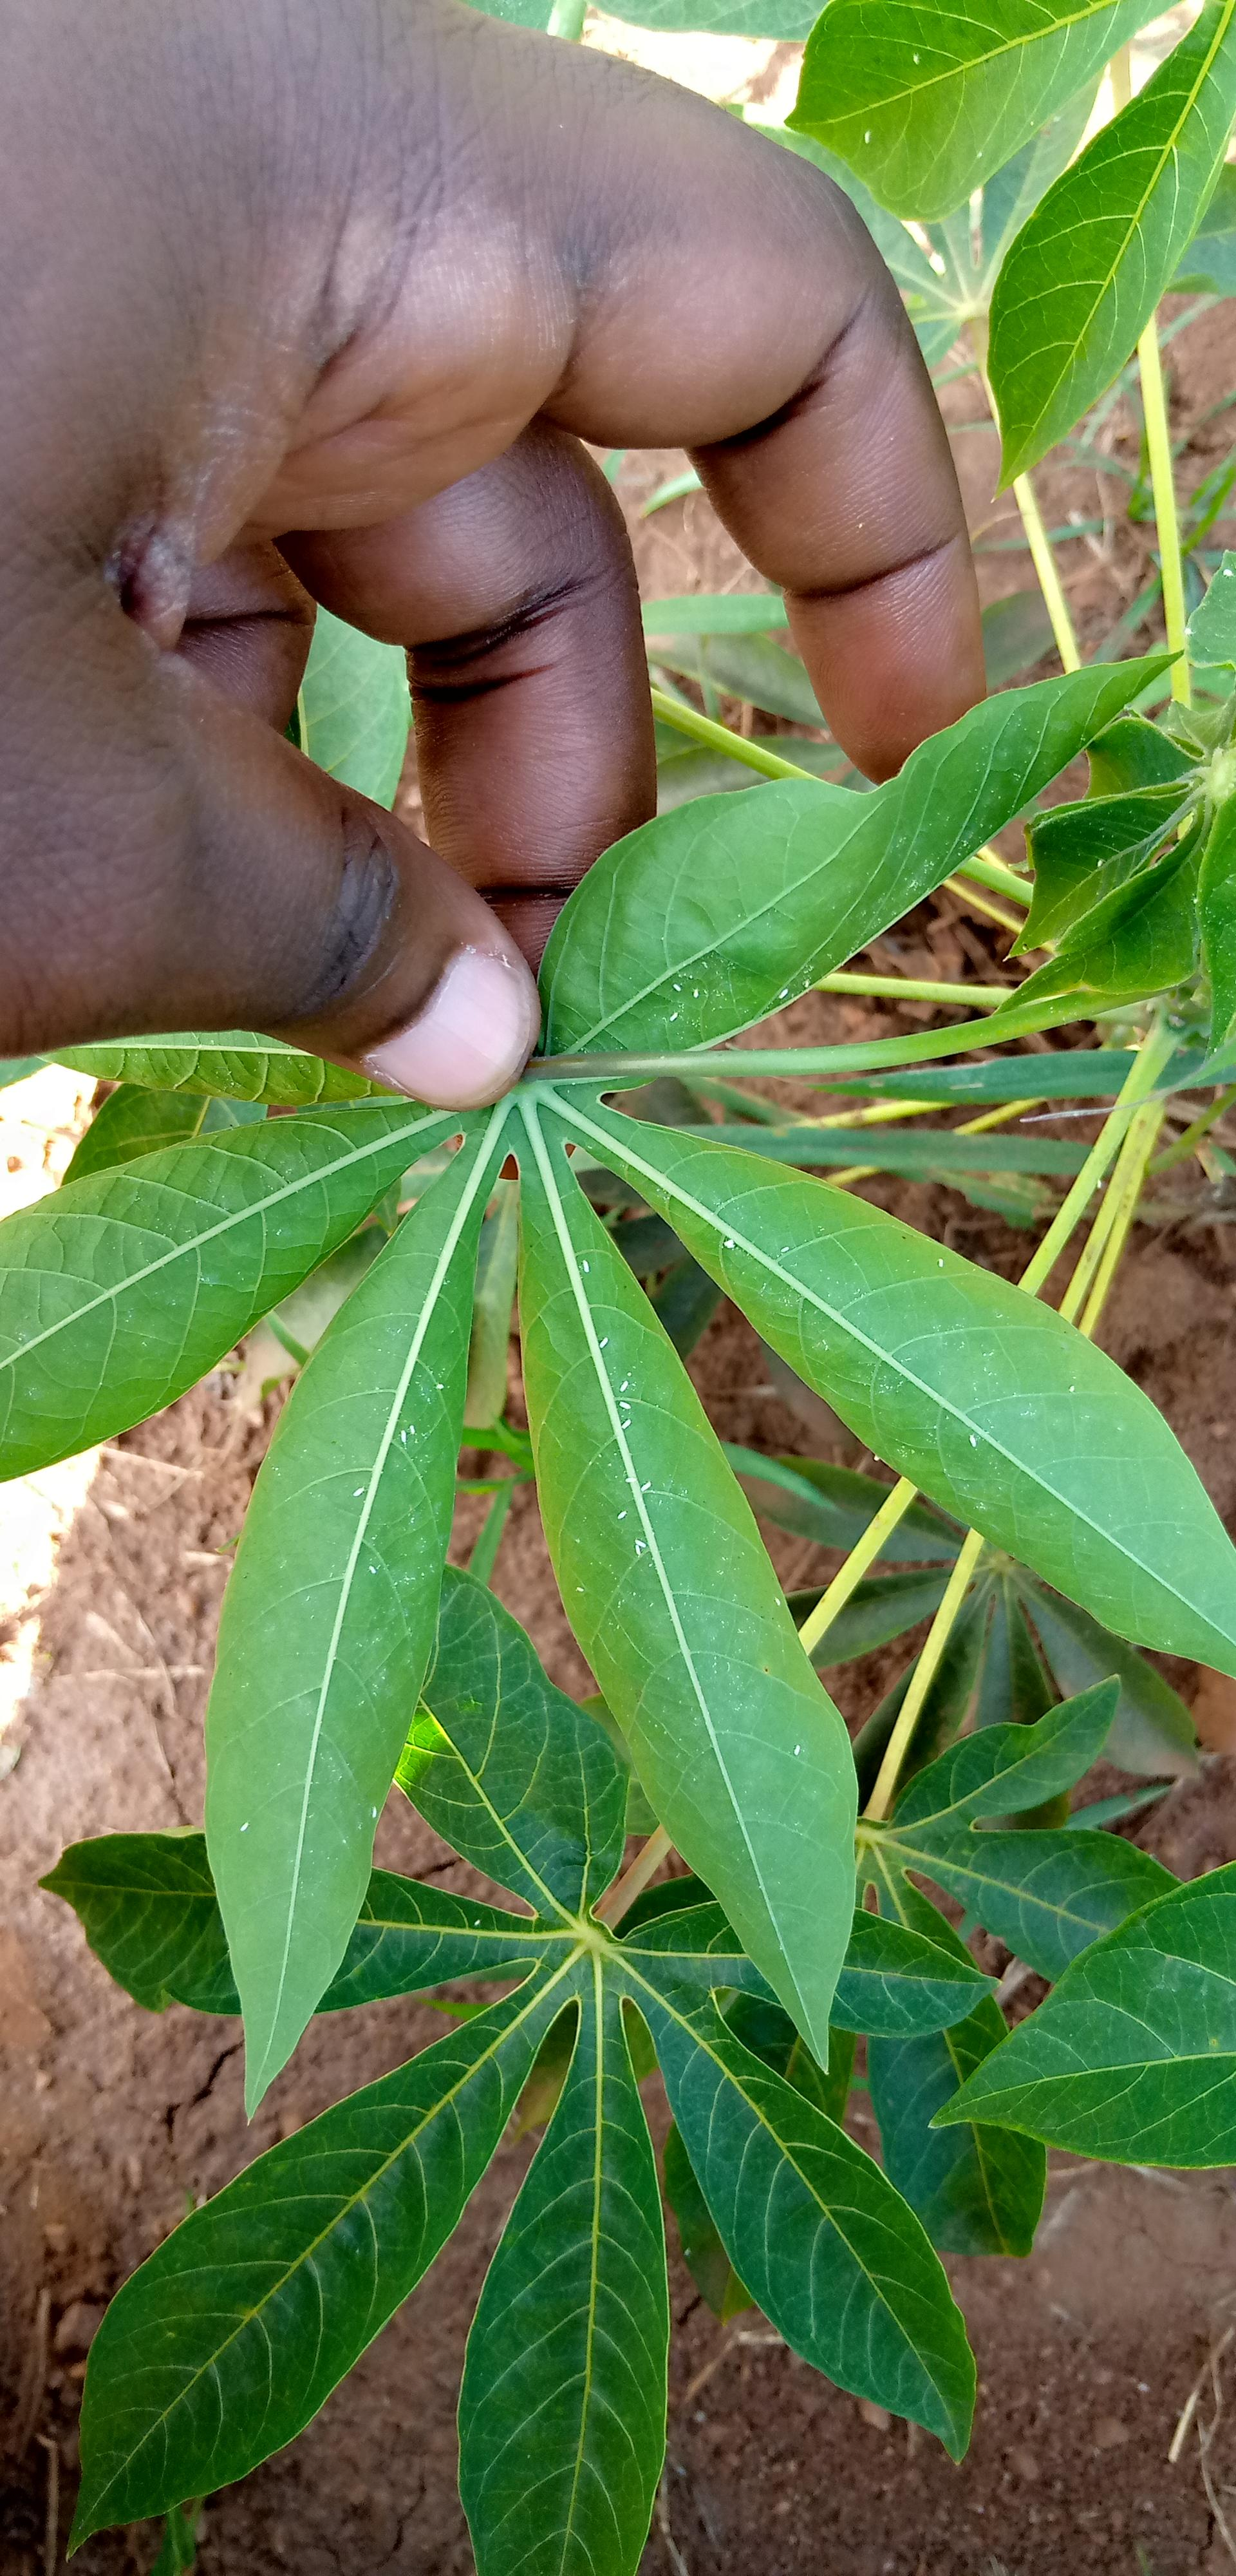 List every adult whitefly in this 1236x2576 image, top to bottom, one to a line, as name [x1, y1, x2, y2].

whitefly [1222, 565, 1236, 578]
whitefly [1182, 625, 1195, 637]
whitefly [1094, 858, 1105, 868]
whitefly [1193, 898, 1199, 907]
whitefly [802, 977, 810, 989]
whitefly [671, 981, 682, 993]
whitefly [691, 987, 701, 999]
whitefly [777, 987, 791, 1001]
whitefly [667, 1010, 682, 1023]
whitefly [724, 1238, 735, 1247]
whitefly [726, 1244, 736, 1250]
whitefly [778, 1244, 792, 1255]
whitefly [936, 1256, 948, 1269]
whitefly [579, 1258, 592, 1274]
whitefly [598, 1335, 612, 1350]
whitefly [618, 1379, 630, 1393]
whitefly [434, 1381, 446, 1390]
whitefly [1067, 1382, 1076, 1396]
whitefly [616, 1399, 633, 1410]
whitefly [620, 1417, 633, 1431]
whitefly [408, 1423, 418, 1435]
whitefly [399, 1428, 408, 1444]
whitefly [967, 1433, 979, 1449]
whitefly [623, 1475, 639, 1484]
whitefly [640, 1479, 653, 1492]
whitefly [351, 1485, 366, 1497]
whitefly [615, 1508, 628, 1522]
whitefly [633, 1538, 648, 1549]
whitefly [634, 1544, 642, 1558]
whitefly [366, 1564, 379, 1577]
whitefly [574, 1586, 586, 1593]
whitefly [773, 1596, 783, 1608]
whitefly [791, 1742, 802, 1761]
whitefly [371, 1803, 379, 1819]
whitefly [239, 1820, 250, 1833]
whitefly [471, 1917, 482, 1927]